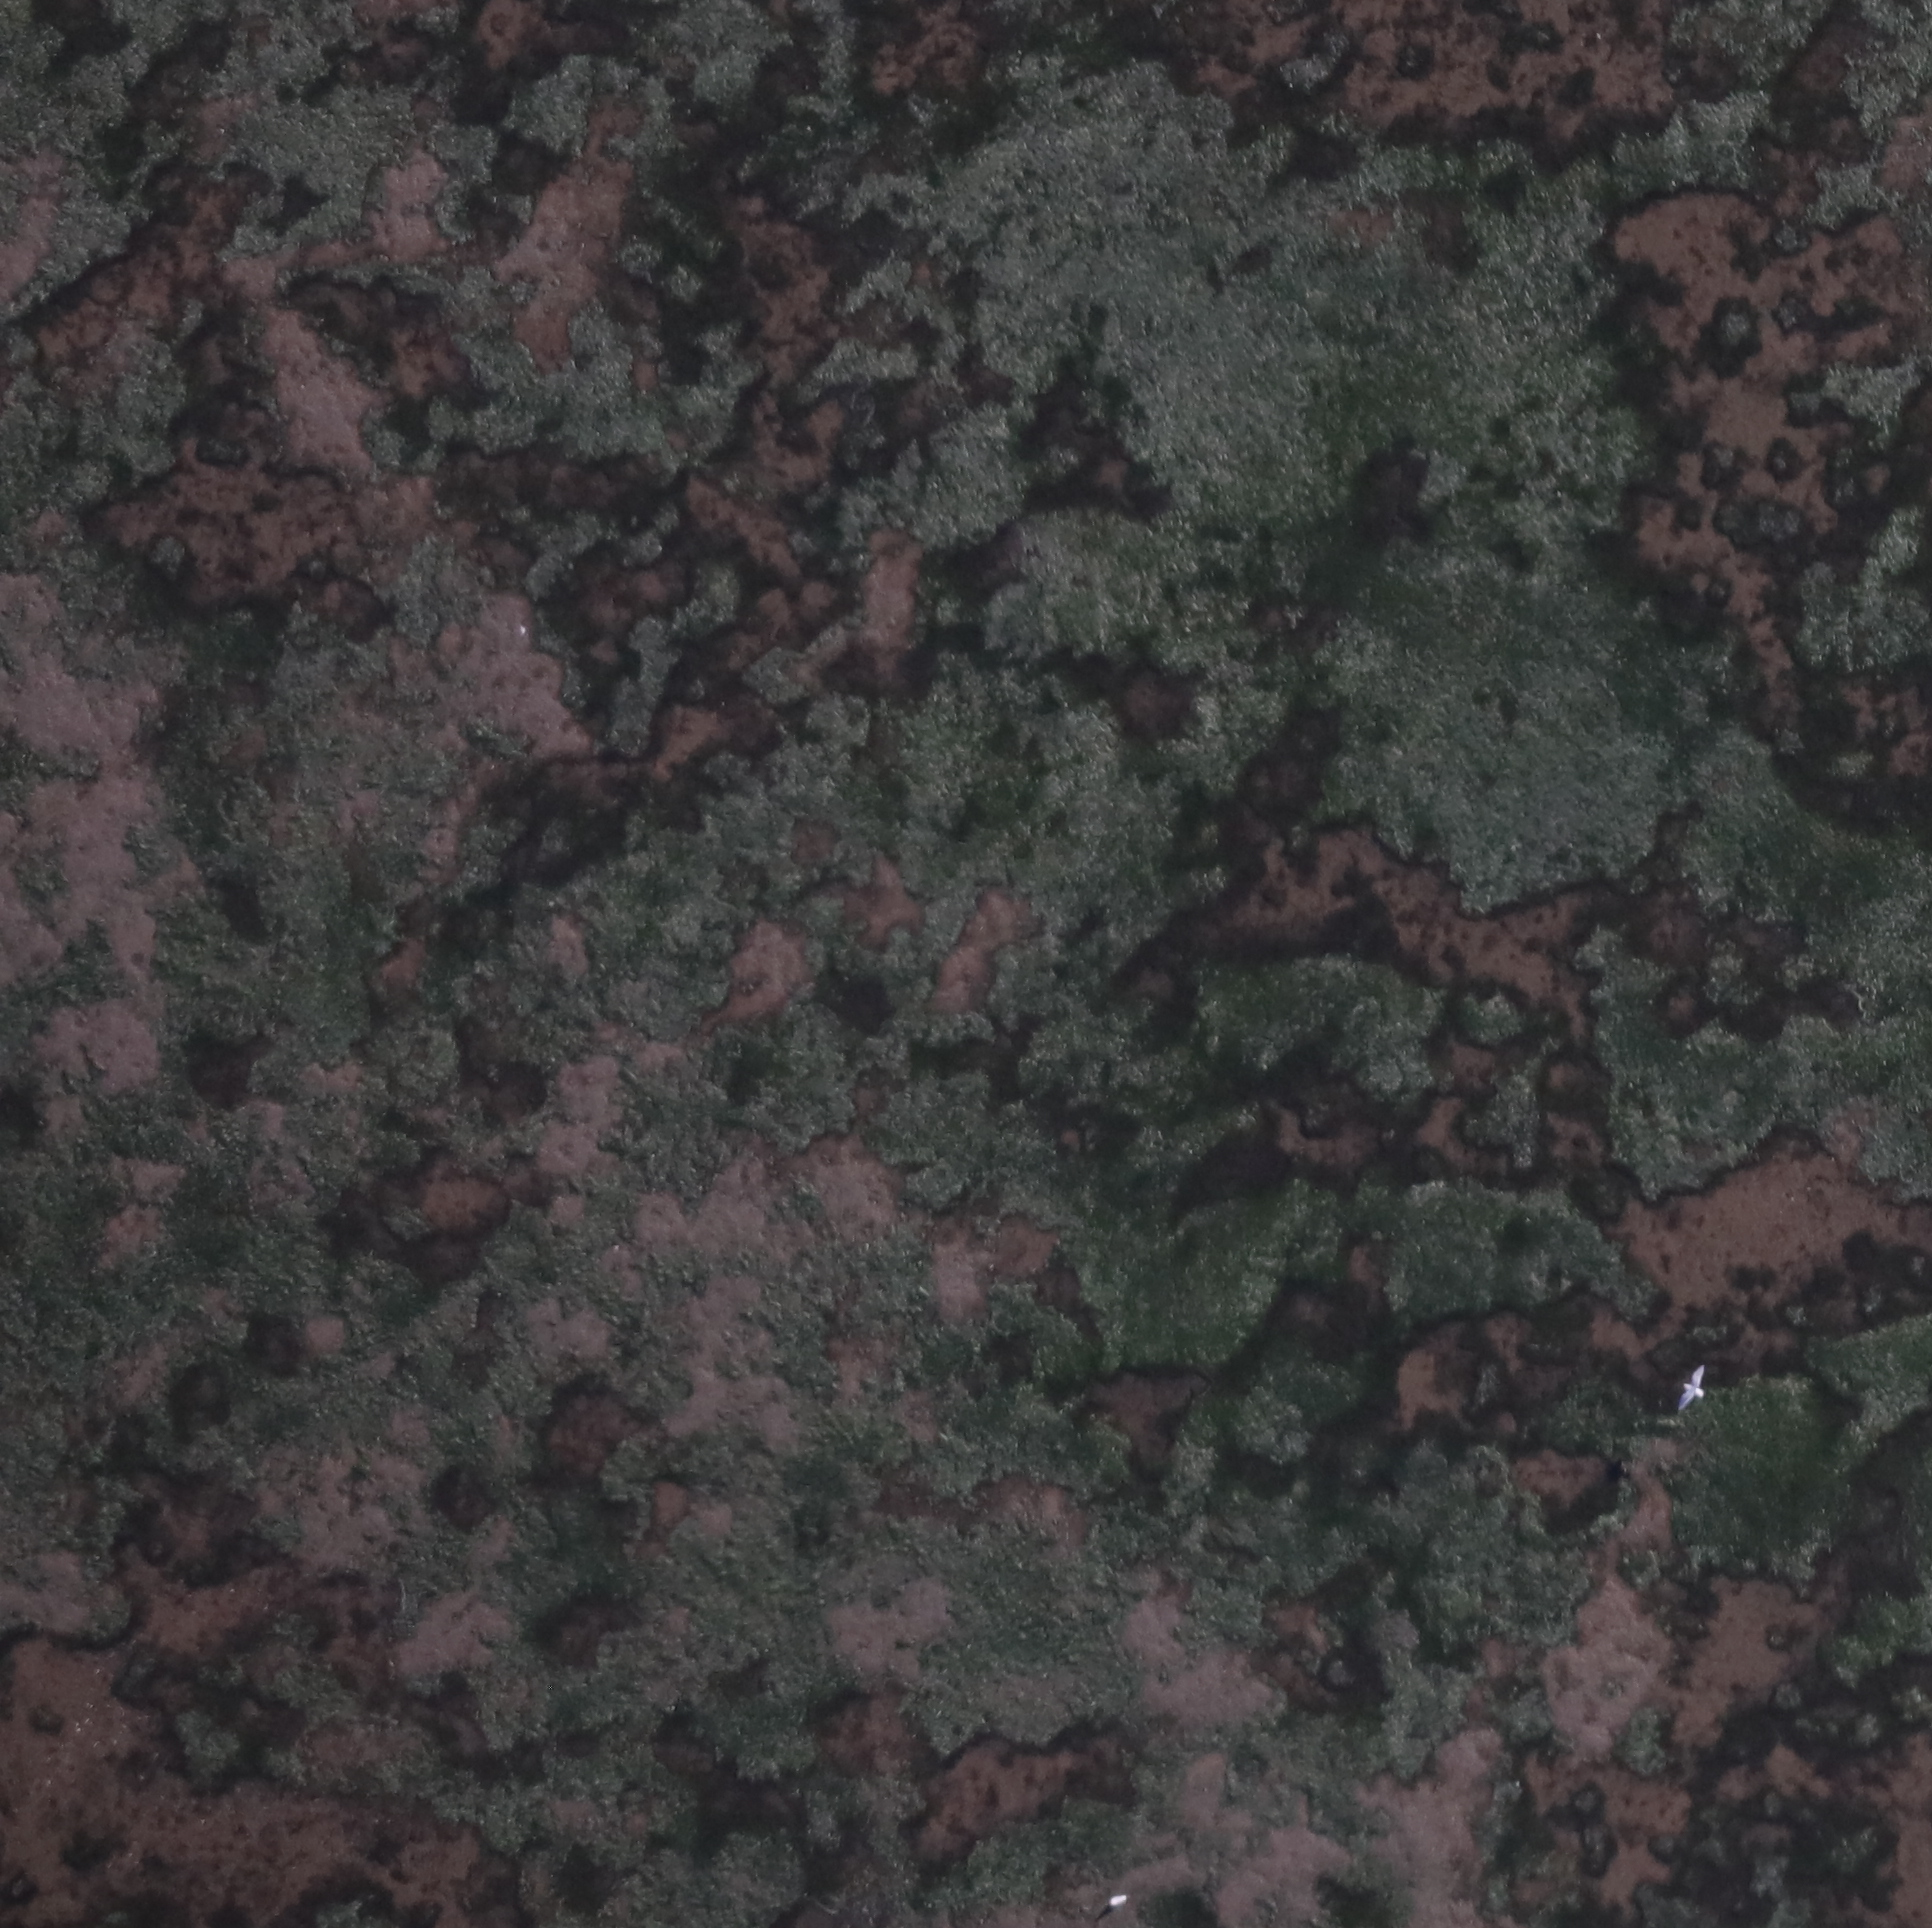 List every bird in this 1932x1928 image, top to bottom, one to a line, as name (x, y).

gull (1693, 1391)
gull (1117, 1899)